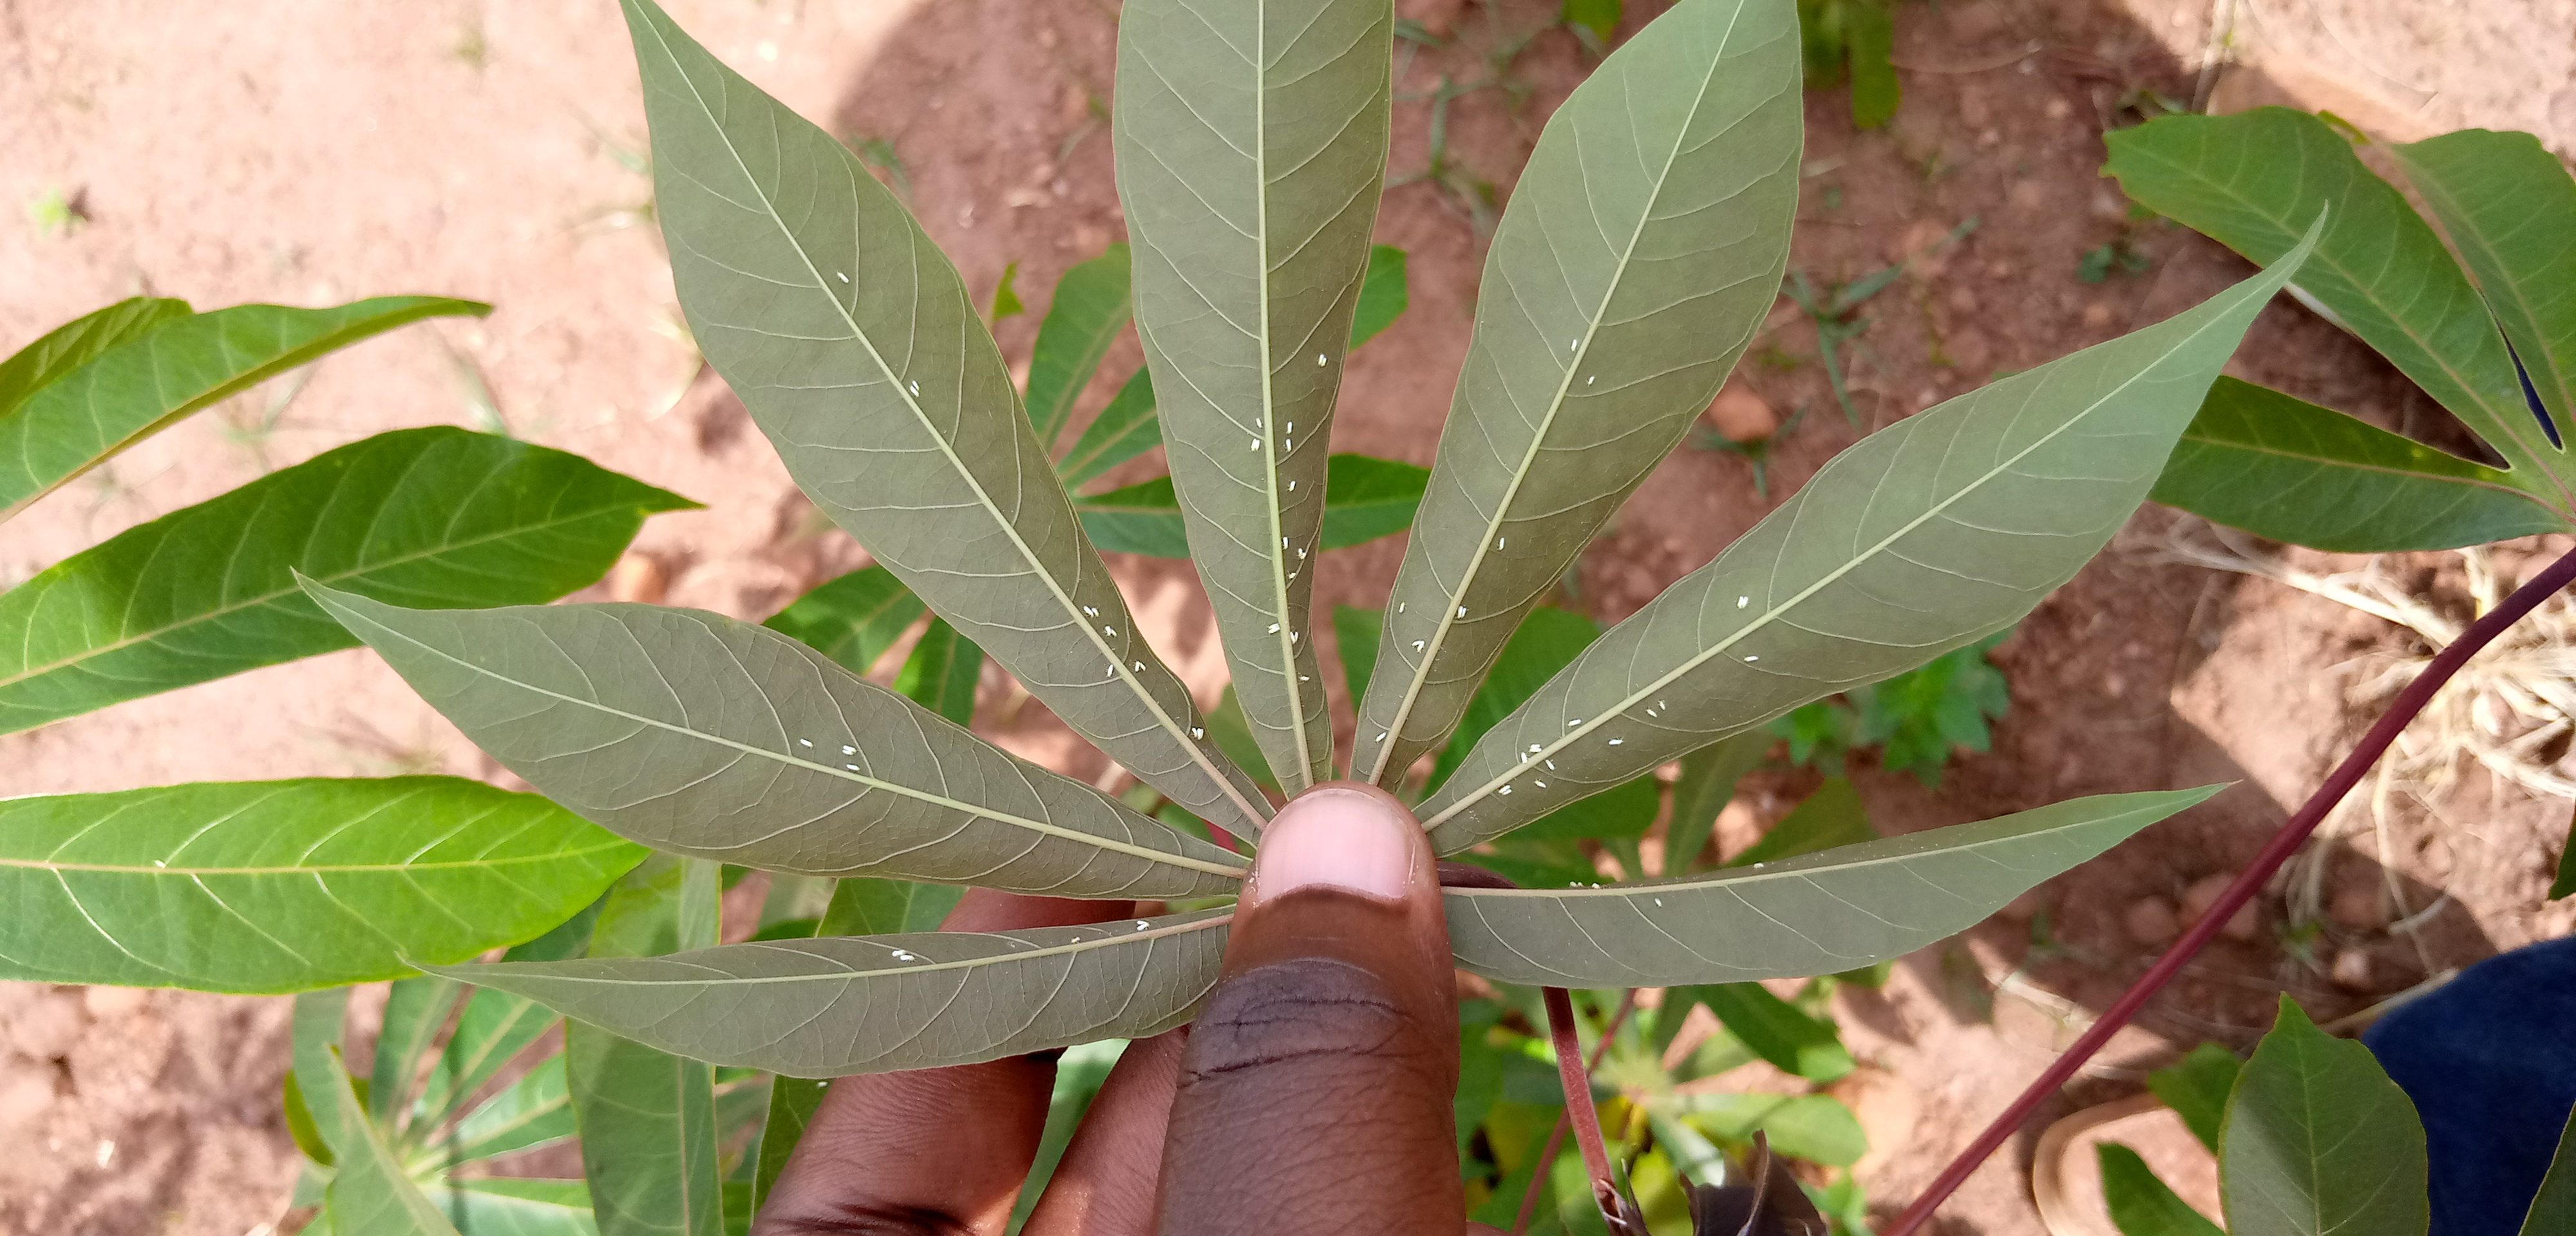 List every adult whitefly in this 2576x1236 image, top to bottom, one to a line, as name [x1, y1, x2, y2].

whitefly [835, 268, 853, 286]
whitefly [1569, 336, 1578, 354]
whitefly [1317, 353, 1325, 367]
whitefly [1321, 356, 1328, 368]
whitefly [1586, 373, 1596, 388]
whitefly [911, 379, 921, 393]
whitefly [907, 385, 920, 398]
whitefly [1254, 415, 1264, 429]
whitefly [1284, 419, 1296, 435]
whitefly [1250, 436, 1256, 453]
whitefly [1283, 437, 1294, 454]
whitefly [1255, 438, 1262, 453]
whitefly [1287, 478, 1300, 494]
whitefly [1280, 534, 1290, 551]
whitefly [1495, 534, 1507, 552]
whitefly [1296, 546, 1303, 557]
whitefly [1300, 552, 1307, 561]
whitefly [1287, 570, 1297, 581]
whitefly [1742, 594, 1748, 610]
whitefly [1736, 595, 1743, 610]
whitefly [1397, 599, 1408, 617]
whitefly [1456, 603, 1464, 620]
whitefly [1081, 605, 1095, 619]
whitefly [1461, 606, 1468, 620]
whitefly [1091, 606, 1101, 619]
whitefly [1267, 621, 1280, 630]
whitefly [1104, 624, 1112, 639]
whitefly [1267, 626, 1281, 638]
whitefly [1111, 628, 1120, 640]
whitefly [1288, 630, 1296, 646]
whitefly [1294, 630, 1301, 643]
whitefly [1410, 639, 1423, 648]
whitefly [1415, 641, 1425, 654]
whitefly [1739, 653, 1761, 665]
whitefly [1133, 659, 1140, 675]
whitefly [1140, 661, 1149, 673]
whitefly [1104, 662, 1115, 679]
whitefly [1298, 674, 1312, 684]
whitefly [1656, 698, 1667, 713]
whitefly [1644, 707, 1658, 720]
whitefly [1565, 716, 1582, 728]
whitefly [1191, 726, 1197, 739]
whitefly [1197, 726, 1206, 742]
whitefly [1373, 729, 1389, 745]
whitefly [798, 736, 815, 750]
whitefly [1606, 736, 1625, 747]
whitefly [1528, 742, 1542, 747]
whitefly [842, 744, 858, 754]
whitefly [1528, 747, 1544, 754]
whitefly [841, 749, 855, 757]
whitefly [1519, 749, 1530, 767]
whitefly [1544, 758, 1557, 772]
whitefly [844, 762, 862, 772]
whitefly [1532, 778, 1549, 791]
whitefly [1497, 783, 1513, 795]
whitefly [1501, 789, 1513, 797]
whitefly [1752, 860, 1767, 870]
whitefly [1569, 880, 1577, 889]
whitefly [1577, 880, 1585, 888]
whitefly [1590, 881, 1600, 891]
whitefly [1652, 896, 1667, 910]
whitefly [1135, 919, 1151, 932]
whitefly [1069, 935, 1083, 945]
whitefly [890, 948, 909, 957]
whitefly [899, 954, 916, 962]
whitefly [815, 1080, 830, 1089]